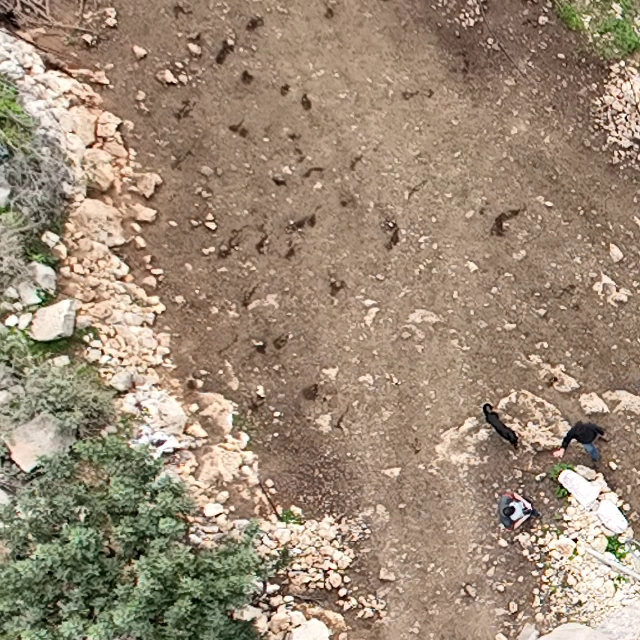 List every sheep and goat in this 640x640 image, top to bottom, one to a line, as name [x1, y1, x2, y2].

None